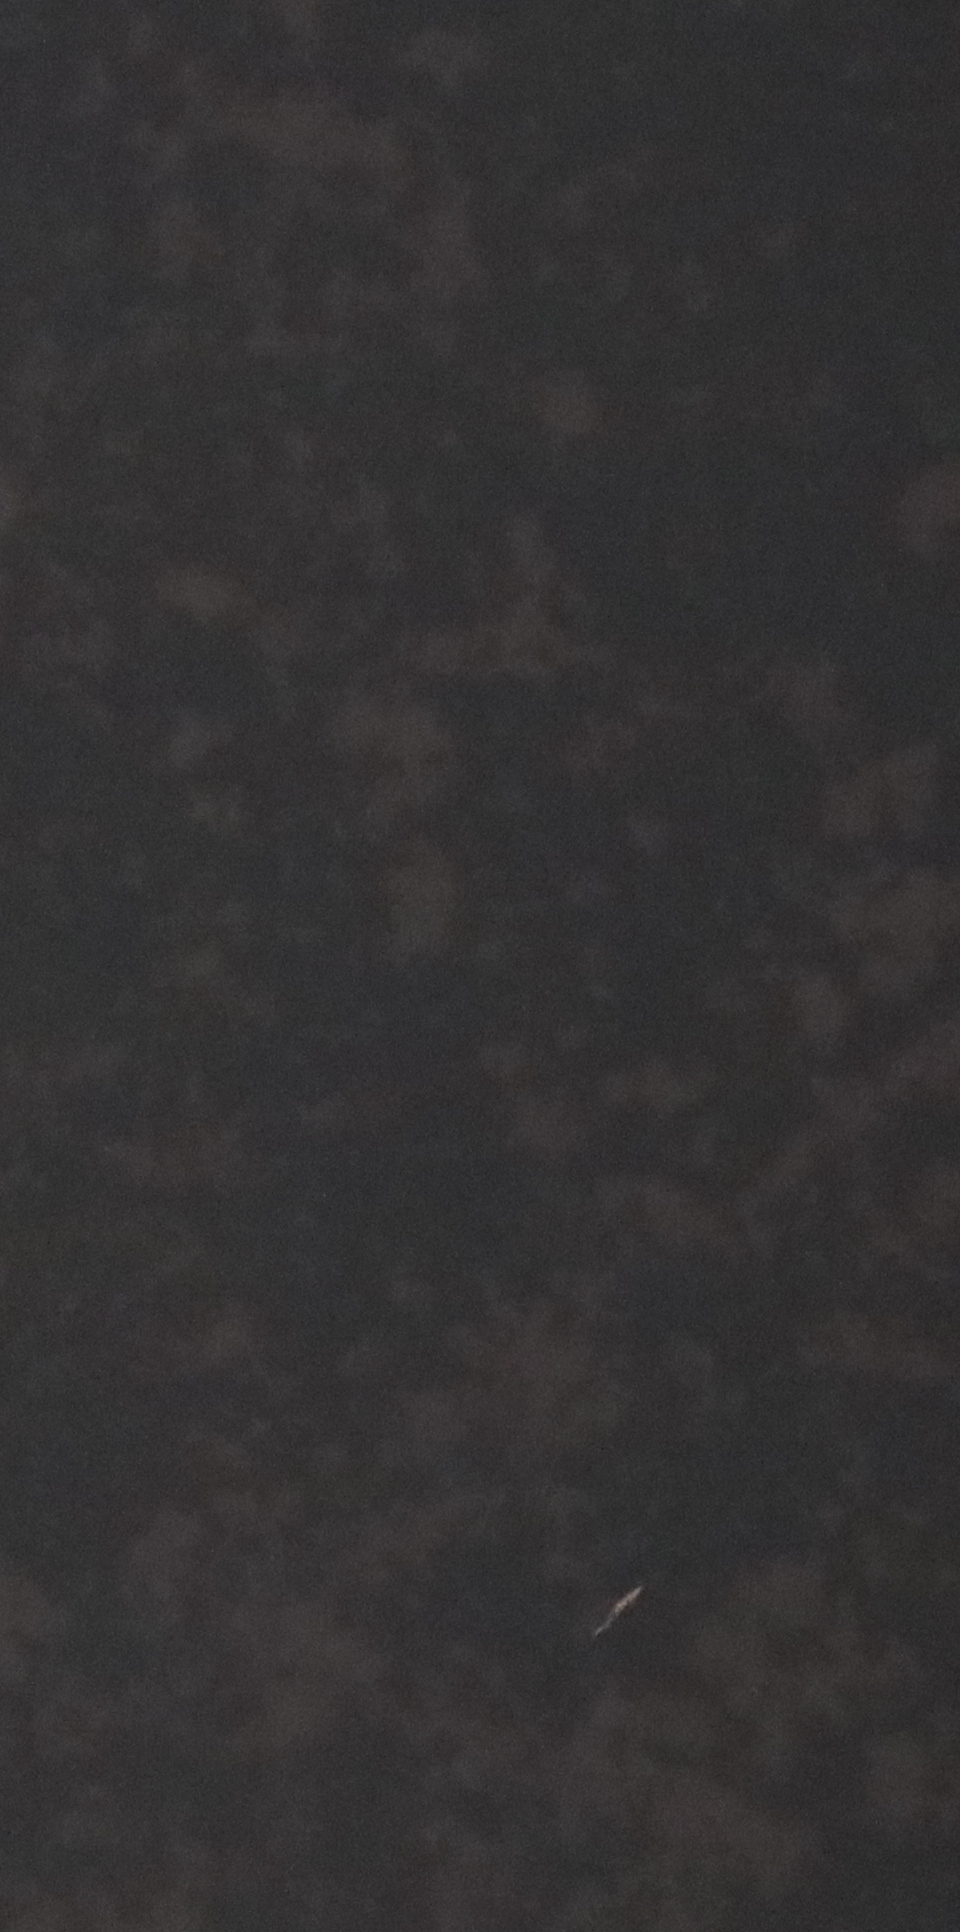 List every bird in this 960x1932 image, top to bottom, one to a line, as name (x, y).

None